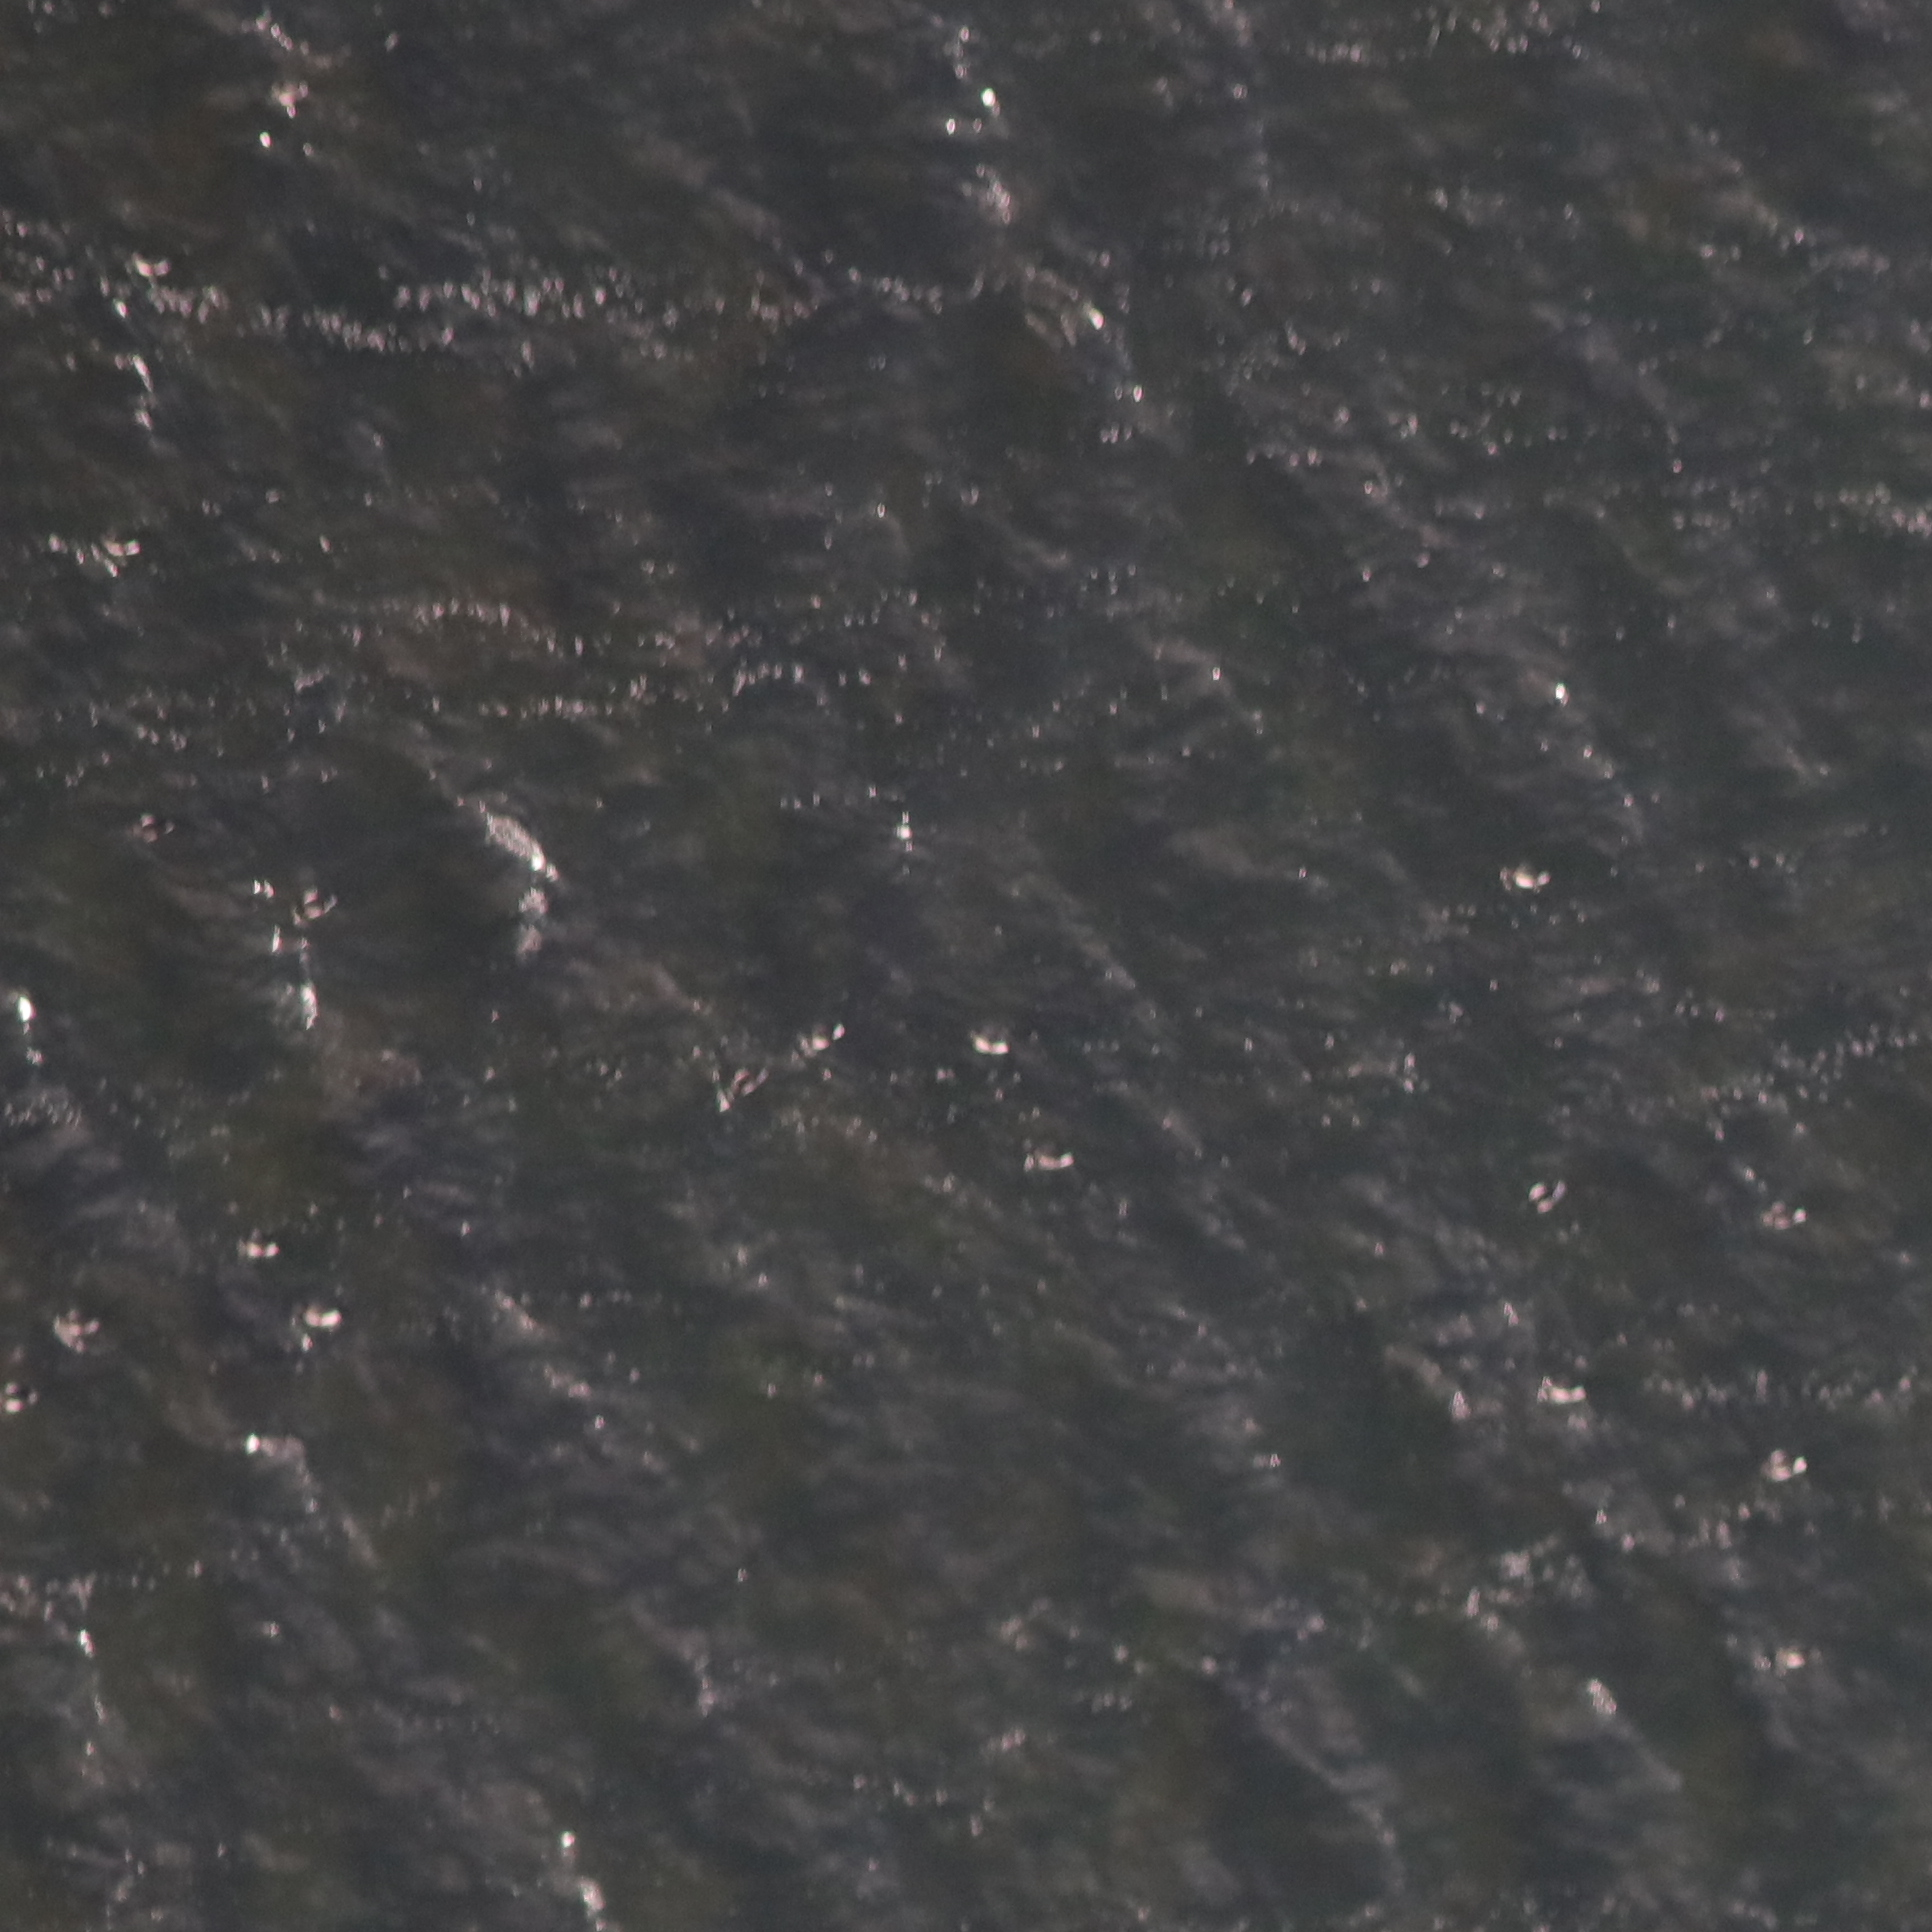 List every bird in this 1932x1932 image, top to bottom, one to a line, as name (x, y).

brant (291, 96)
brant (150, 262)
brant (121, 545)
brant (152, 827)
brant (1526, 873)
brant (312, 906)
brant (824, 1032)
brant (987, 1042)
brant (745, 1079)
brant (1047, 1156)
brant (1550, 1197)
brant (1788, 1216)
brant (260, 1249)
brant (318, 1312)
brant (81, 1323)
brant (1561, 1388)
brant (23, 1394)
brant (1781, 1468)
brant (1788, 1656)